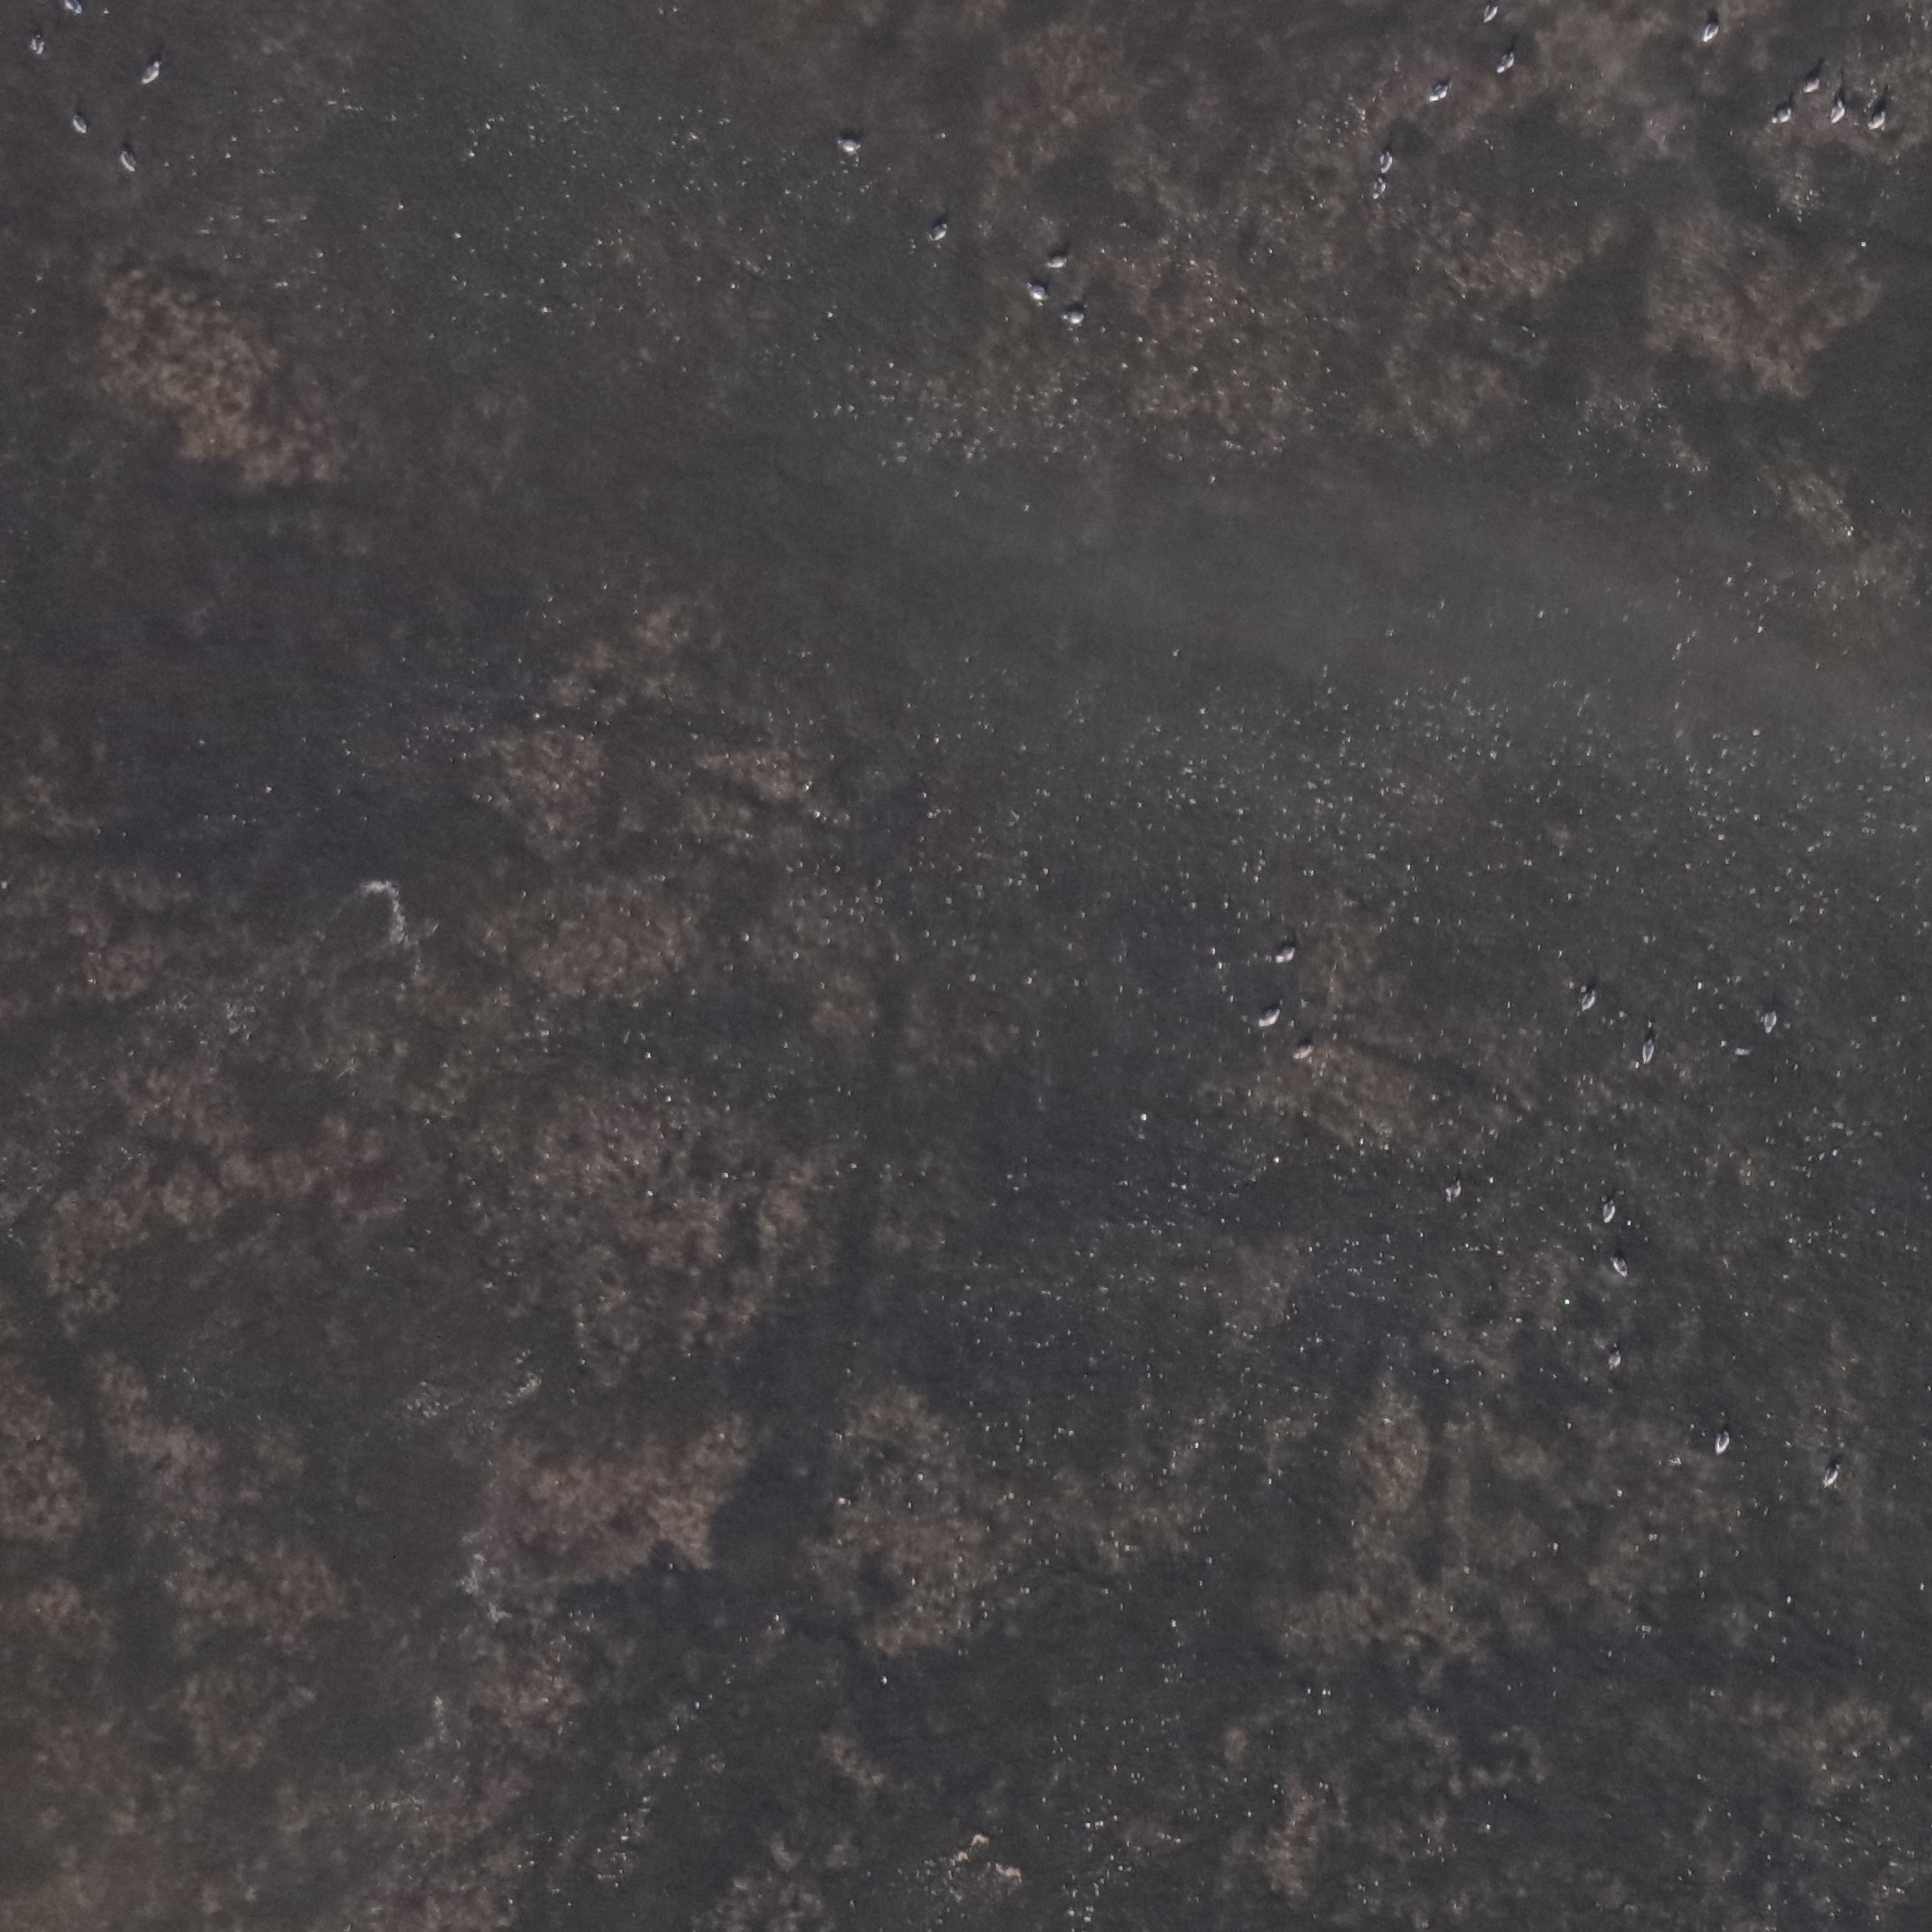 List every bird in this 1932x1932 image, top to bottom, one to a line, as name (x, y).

brant (1487, 20)
brant (1717, 26)
brant (41, 58)
brant (1516, 66)
brant (1807, 73)
brant (157, 75)
brant (1446, 89)
brant (1783, 113)
brant (1842, 118)
brant (1881, 122)
brant (93, 133)
brant (853, 148)
brant (1389, 153)
brant (138, 170)
brant (1375, 196)
brant (931, 229)
brant (1064, 251)
brant (1040, 284)
brant (1076, 311)
brant (1286, 953)
brant (1592, 1000)
brant (1274, 1016)
brant (1768, 1029)
brant (1646, 1045)
brant (1305, 1054)
brant (1458, 1189)
brant (1609, 1213)
brant (1617, 1263)
brant (1616, 1358)
brant (1719, 1445)
brant (1830, 1475)